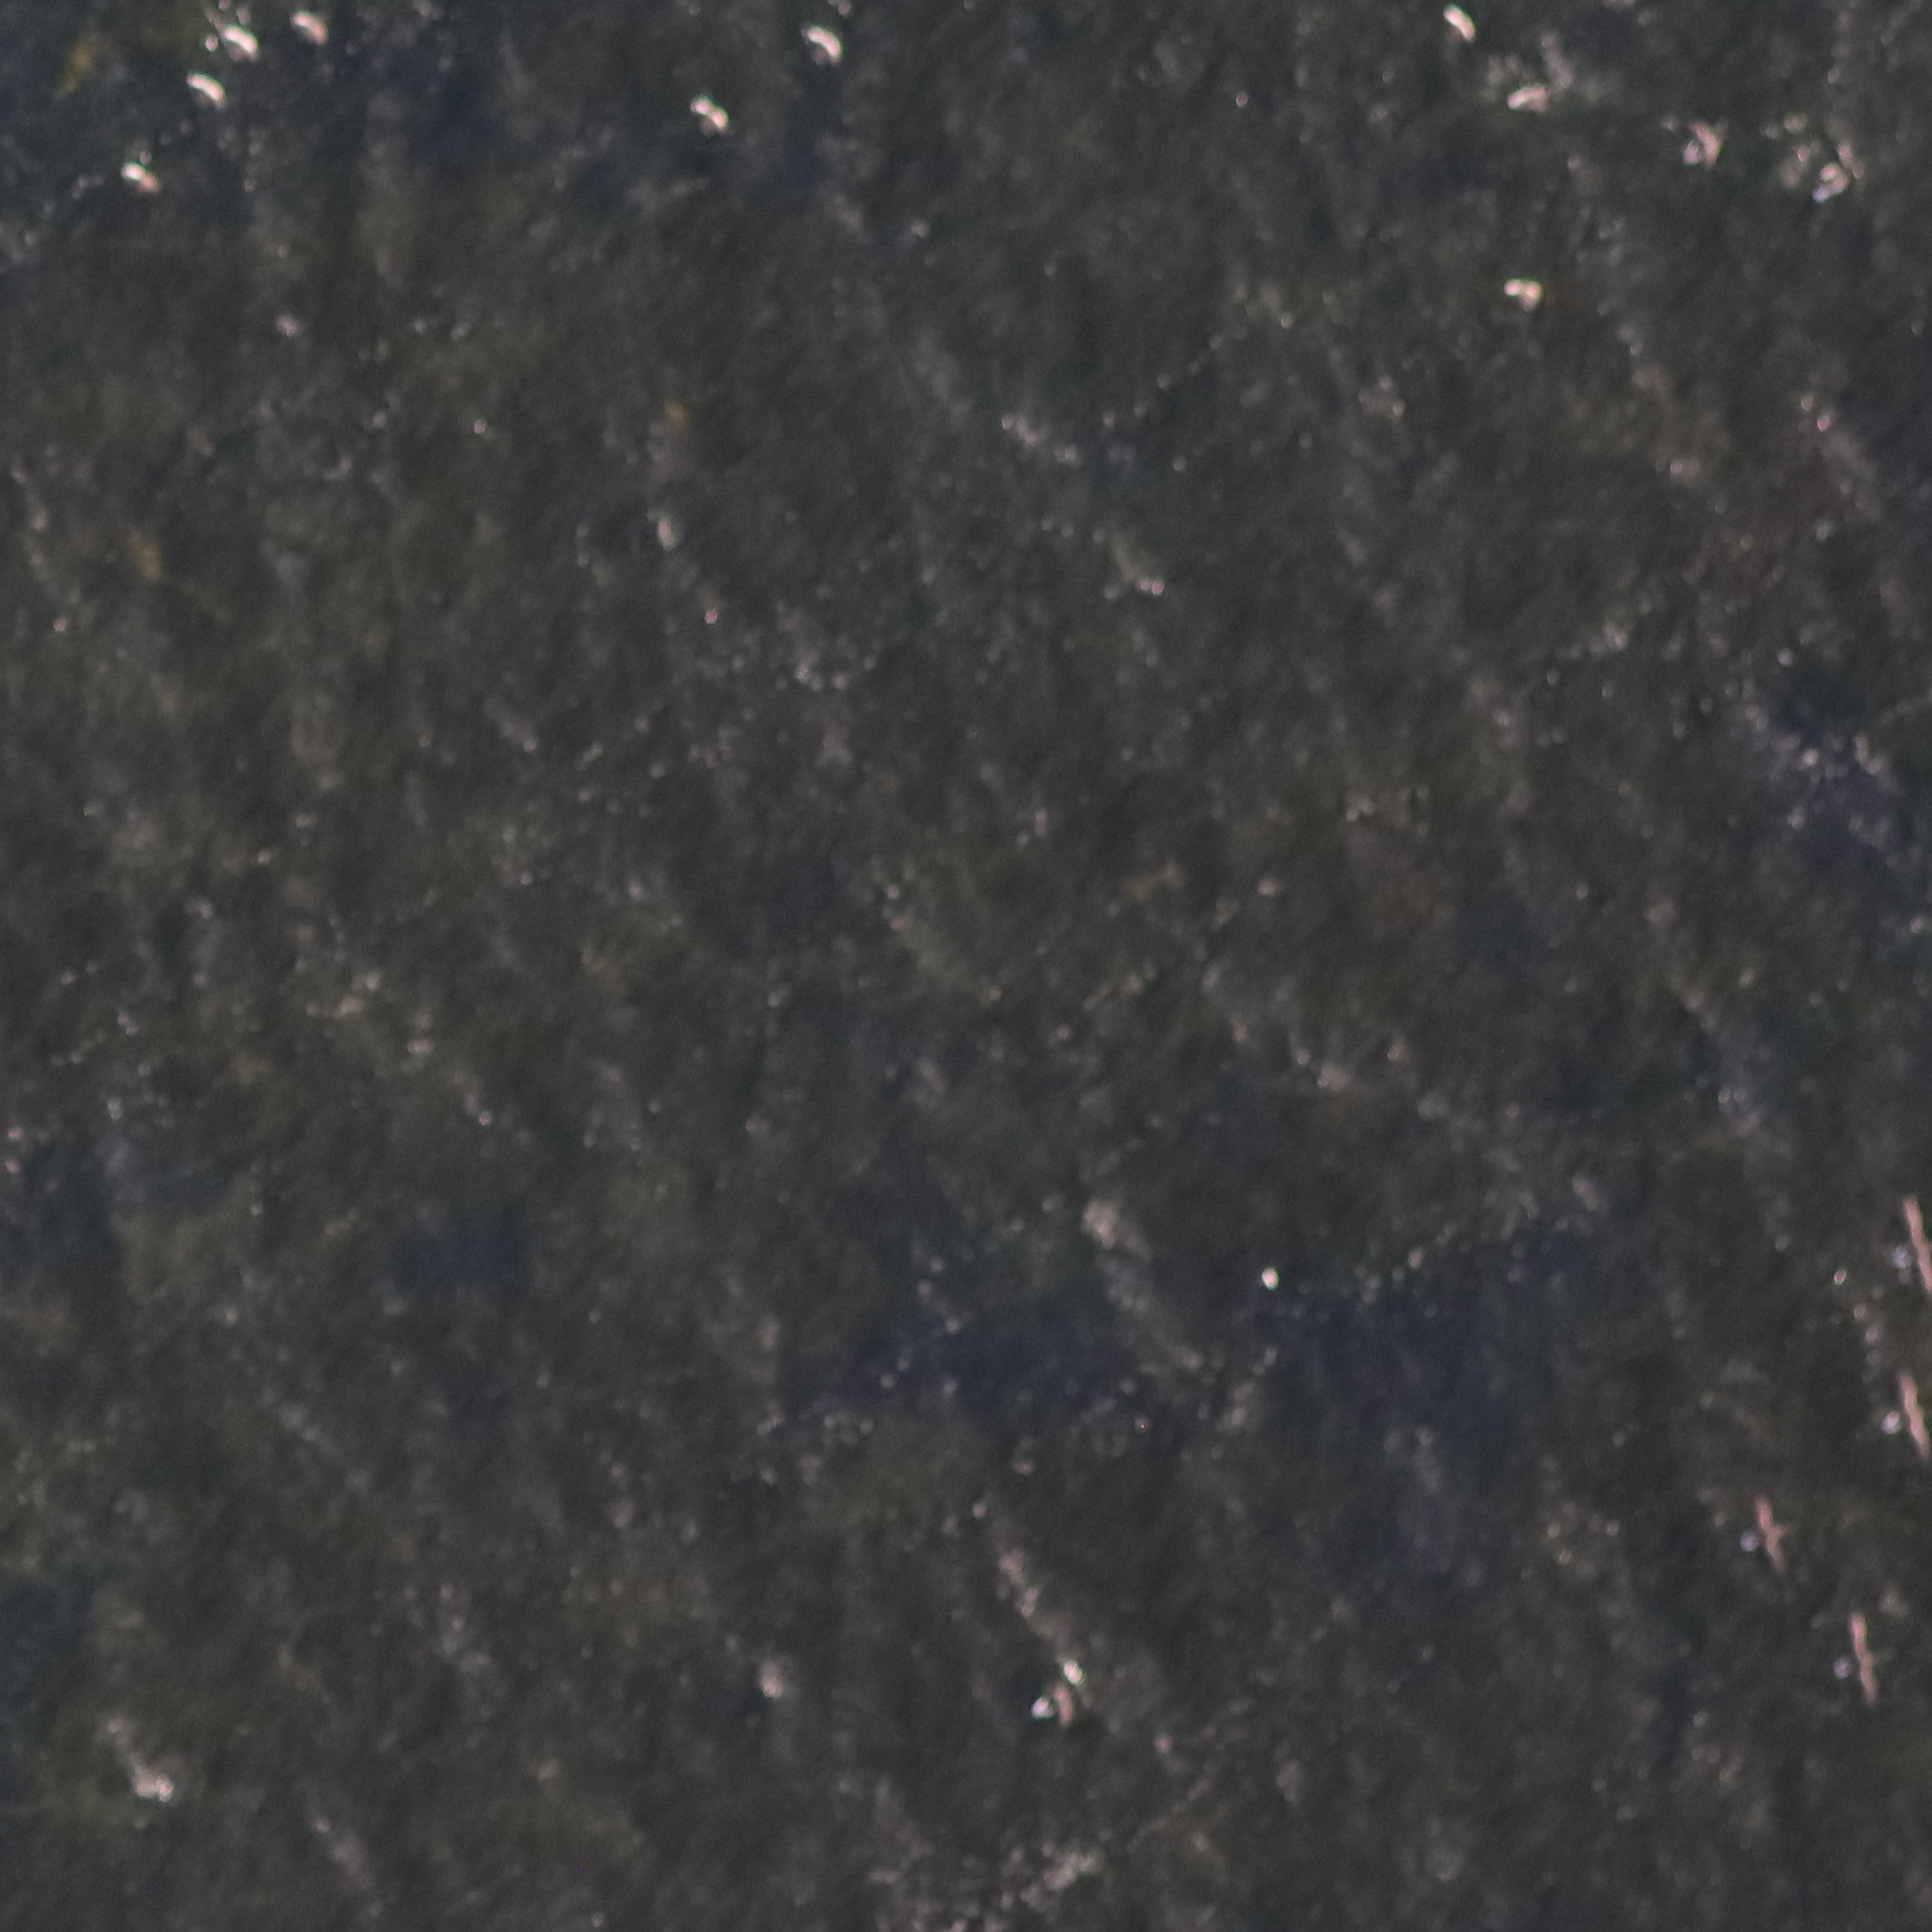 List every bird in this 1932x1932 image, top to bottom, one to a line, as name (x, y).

brant (1465, 28)
brant (310, 30)
brant (245, 46)
brant (818, 50)
brant (204, 91)
brant (1527, 99)
brant (708, 129)
brant (1704, 145)
brant (144, 180)
brant (1832, 183)
brant (1525, 296)
brant (1920, 1253)
brant (1913, 1419)
brant (1767, 1537)
brant (1863, 1662)
brant (1060, 1702)